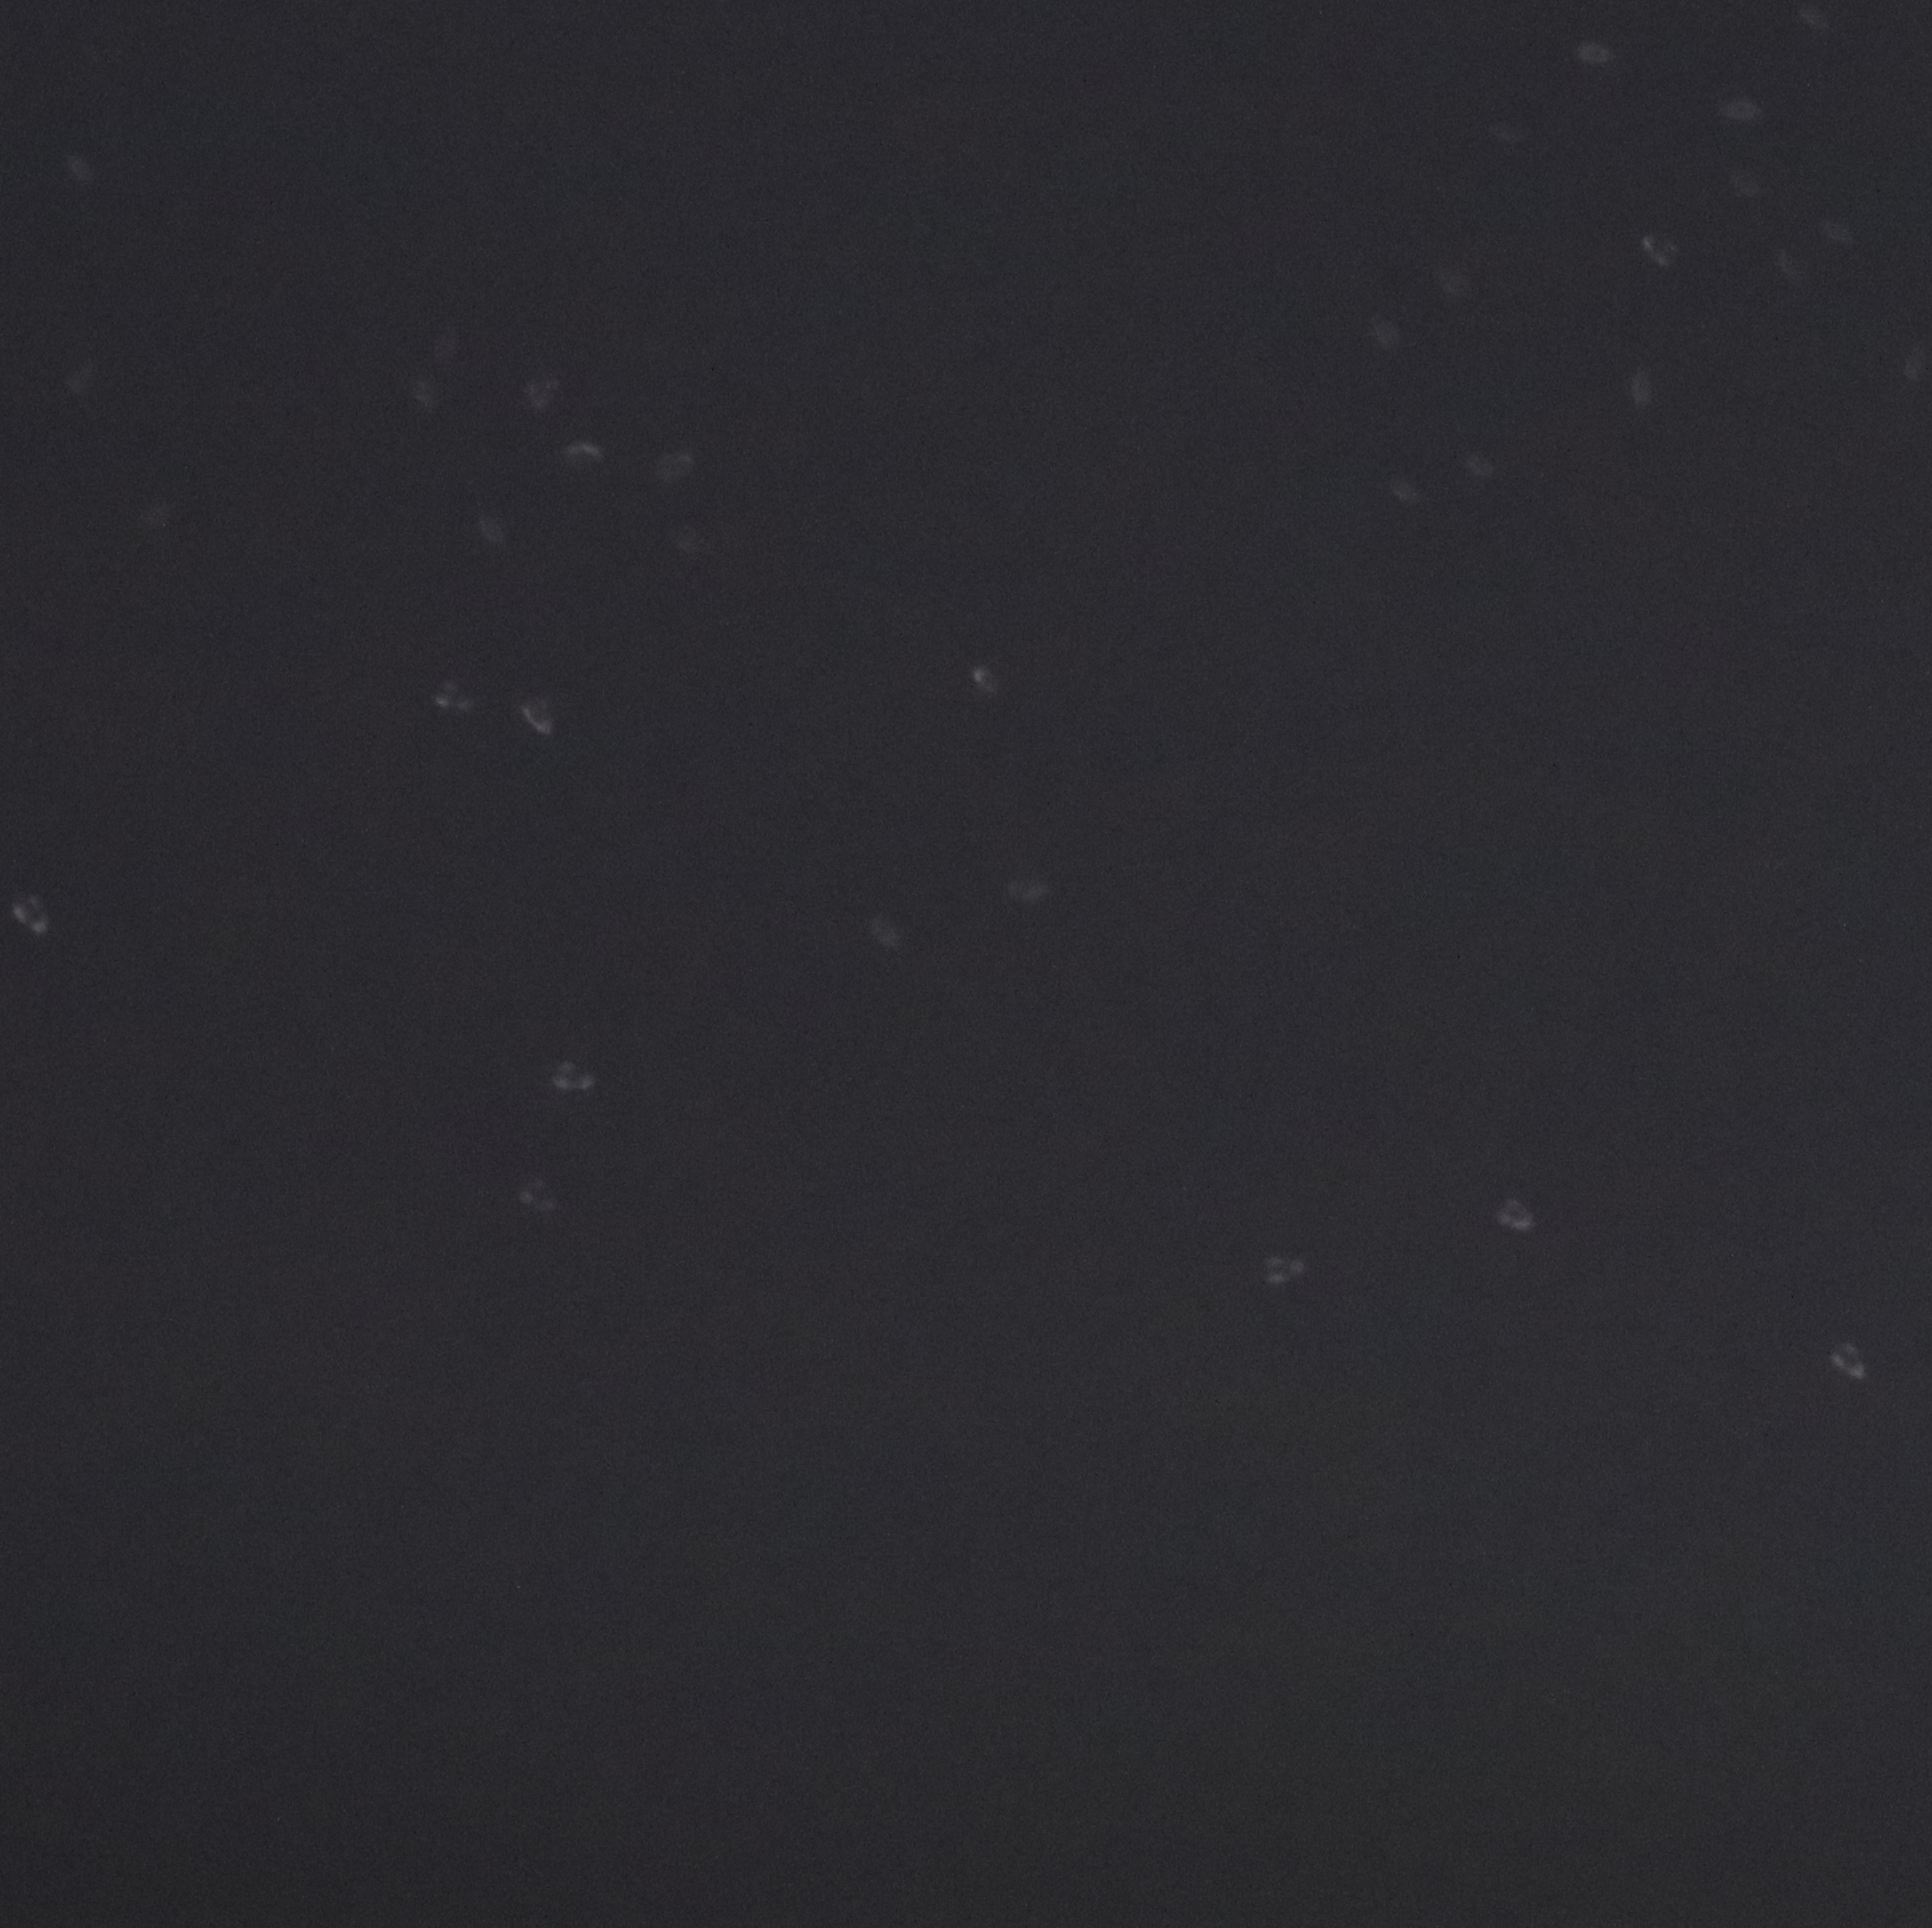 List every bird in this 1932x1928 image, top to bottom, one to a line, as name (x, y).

brant (1806, 31)
brant (1590, 57)
brant (1735, 113)
brant (1499, 127)
brant (76, 177)
brant (1735, 180)
brant (1838, 224)
brant (1657, 251)
brant (1785, 260)
brant (1449, 287)
brant (1392, 337)
brant (445, 345)
brant (1920, 362)
brant (533, 384)
brant (426, 387)
brant (1643, 392)
brant (83, 396)
brant (579, 455)
brant (675, 458)
brant (1476, 460)
brant (1399, 492)
brant (153, 521)
brant (491, 527)
brant (688, 531)
brant (981, 680)
brant (451, 701)
brant (535, 716)
brant (1030, 885)
brant (33, 907)
brant (889, 932)
brant (574, 1078)
brant (1513, 1202)
brant (539, 1205)
brant (1275, 1267)
brant (1858, 1361)